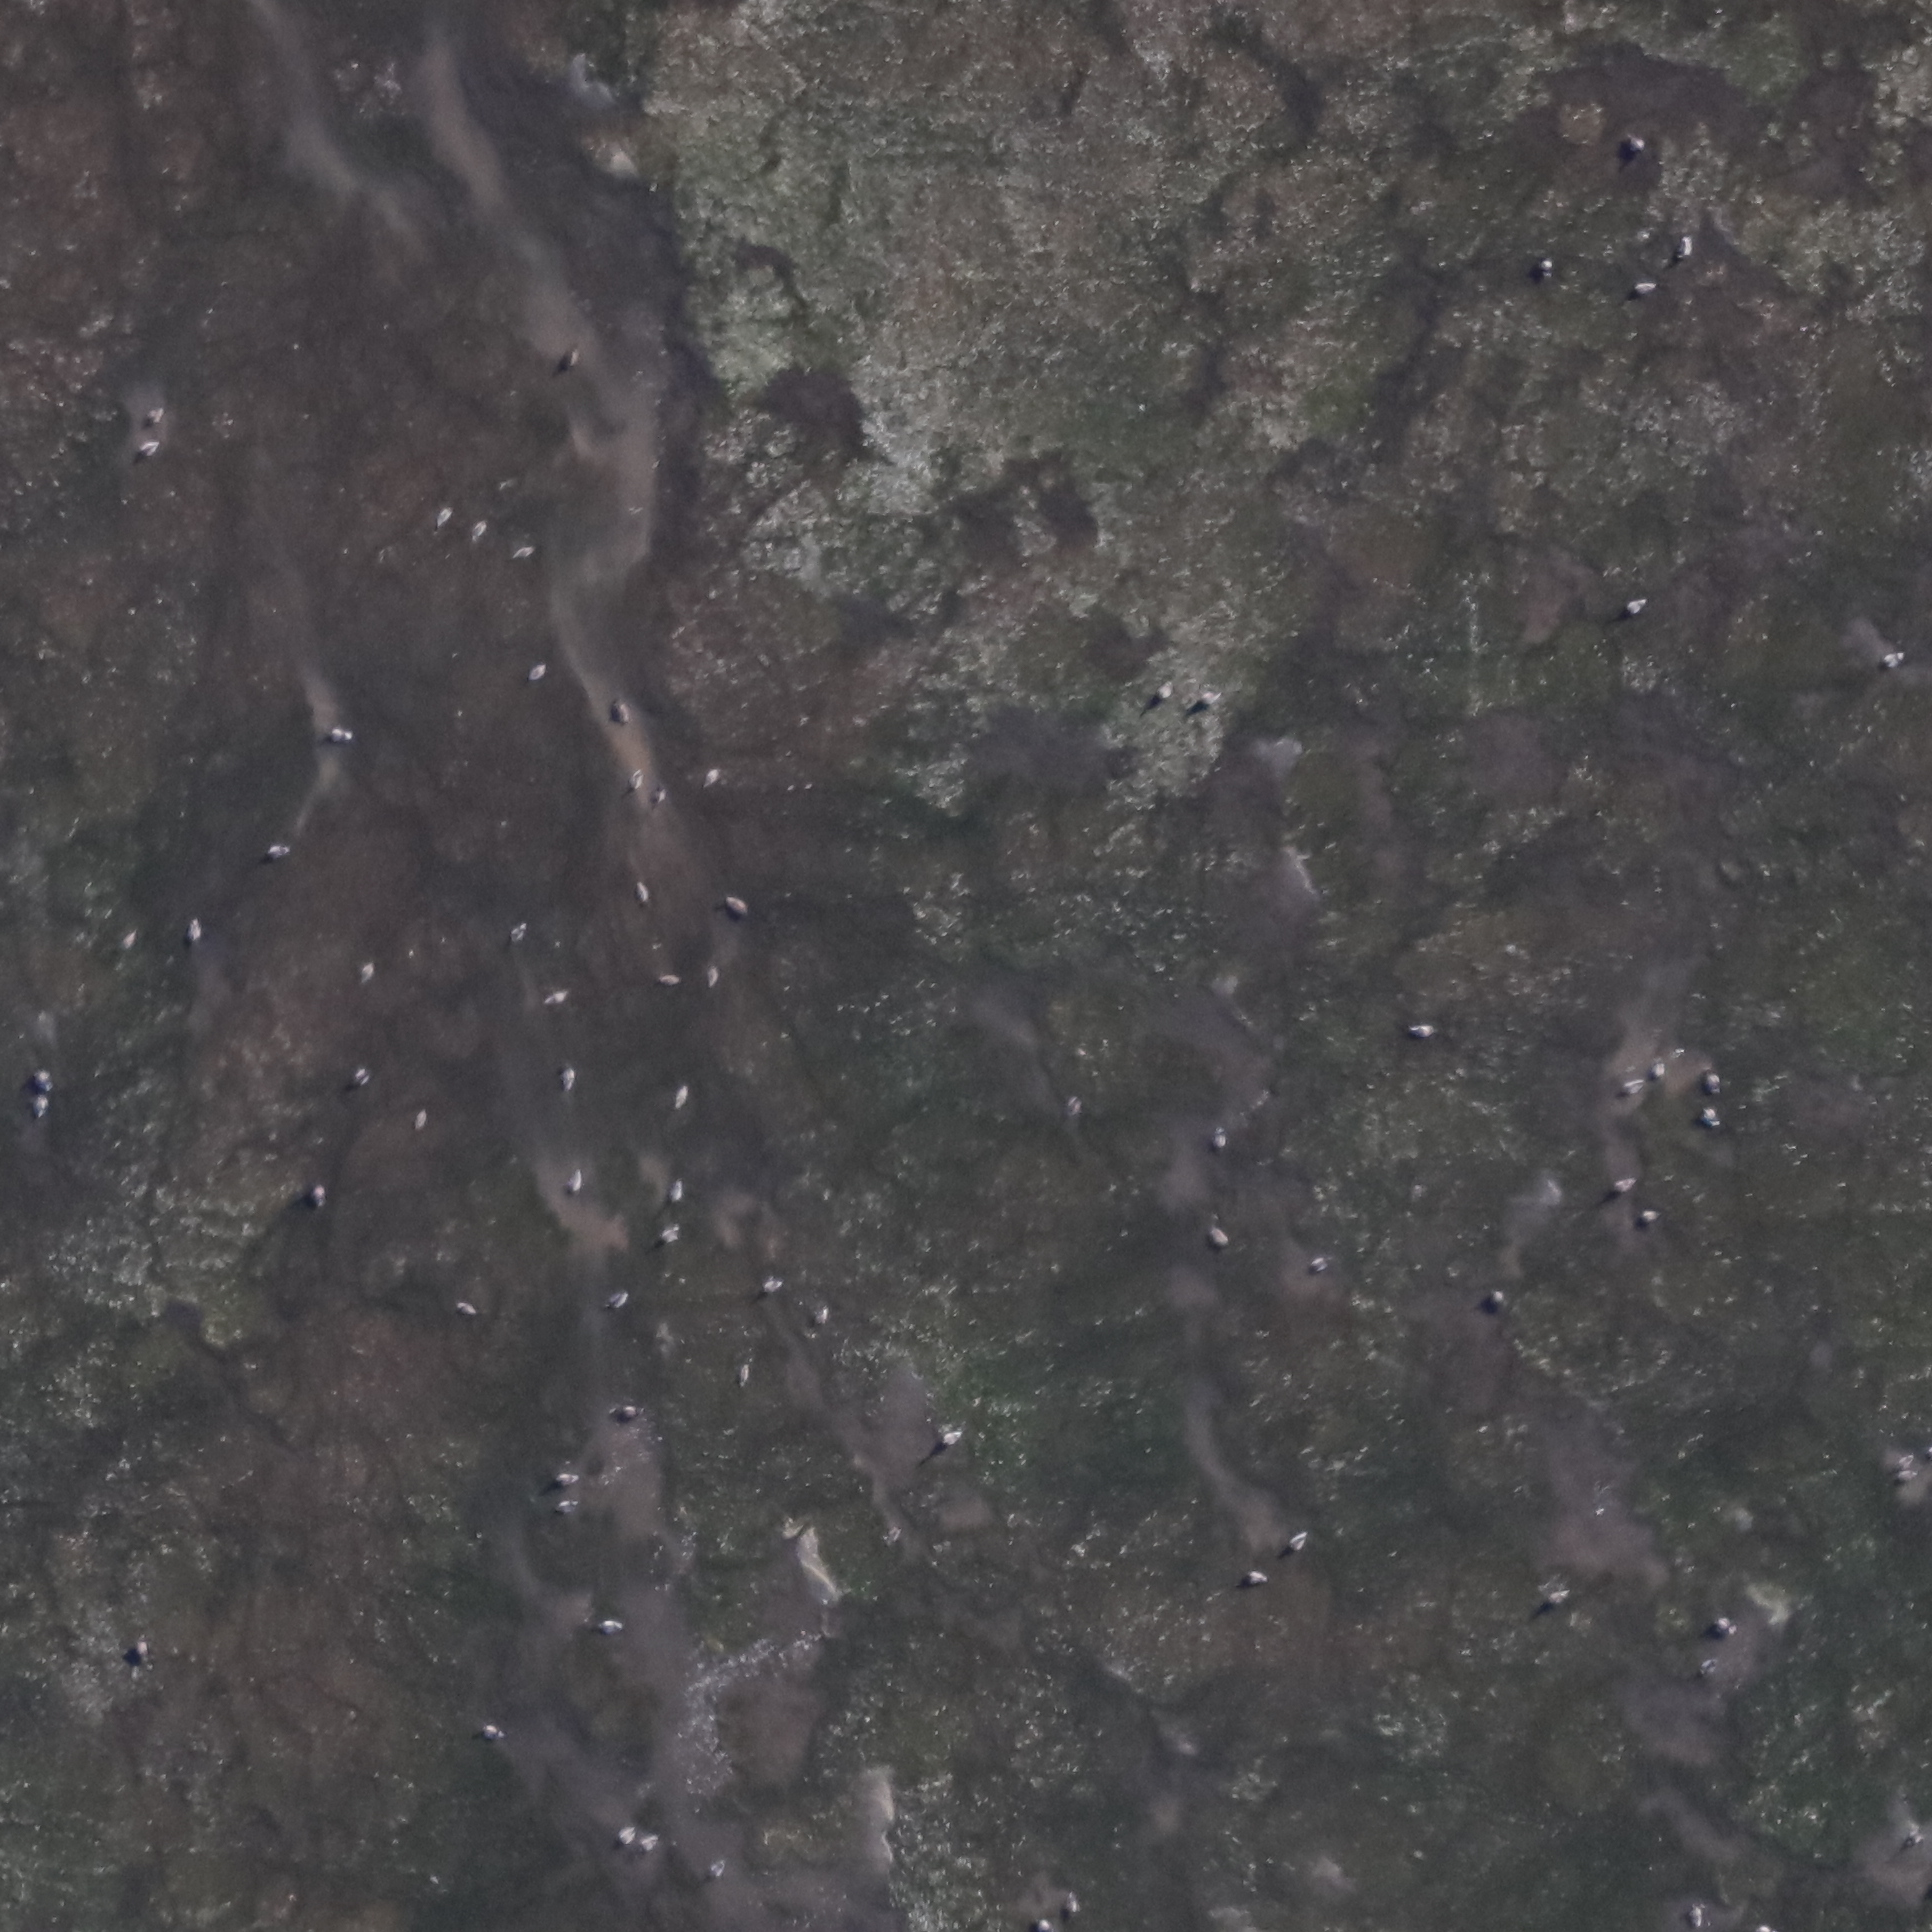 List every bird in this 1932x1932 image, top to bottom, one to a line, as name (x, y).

brant (1635, 140)
brant (1685, 250)
brant (1548, 268)
brant (1644, 286)
Canada goose (572, 358)
brant (154, 412)
brant (149, 448)
other bird (443, 512)
other bird (477, 529)
other bird (524, 552)
brant (1636, 608)
brant (1893, 658)
other bird (539, 672)
brant (1167, 690)
brant (1209, 699)
Canada goose (618, 712)
brant (339, 735)
other bird (709, 776)
brant (637, 779)
other bird (659, 795)
brant (276, 852)
other bird (643, 894)
Canada goose (737, 907)
brant (517, 932)
brant (199, 933)
brant (130, 942)
other bird (367, 972)
other bird (714, 973)
Canada goose (669, 981)
other bird (560, 997)
Canada goose (1425, 1030)
brant (1659, 1069)
brant (44, 1077)
brant (565, 1077)
brant (363, 1078)
brant (1716, 1082)
brant (1632, 1089)
other bird (680, 1096)
brant (37, 1105)
Canada goose (1071, 1105)
brant (1712, 1115)
other bird (420, 1120)
Canada goose (1221, 1139)
Canada goose (1626, 1184)
brant (575, 1185)
brant (676, 1192)
brant (319, 1197)
Canada goose (1652, 1211)
brant (671, 1234)
Canada goose (1218, 1237)
Canada goose (1322, 1265)
brant (769, 1284)
brant (1497, 1298)
brant (620, 1301)
brant (467, 1311)
brant (822, 1315)
brant (744, 1374)
Canada goose (629, 1411)
brant (953, 1439)
brant (1908, 1460)
brant (1906, 1475)
brant (566, 1479)
brant (566, 1506)
brant (1297, 1543)
brant (1257, 1578)
brant (1555, 1598)
brant (1723, 1623)
brant (607, 1627)
brant (143, 1648)
brant (1709, 1666)
brant (491, 1733)
brant (623, 1836)
brant (1918, 1838)
brant (650, 1842)
brant (716, 1870)
brant (1073, 1905)
brant (1695, 1917)
brant (1043, 1928)